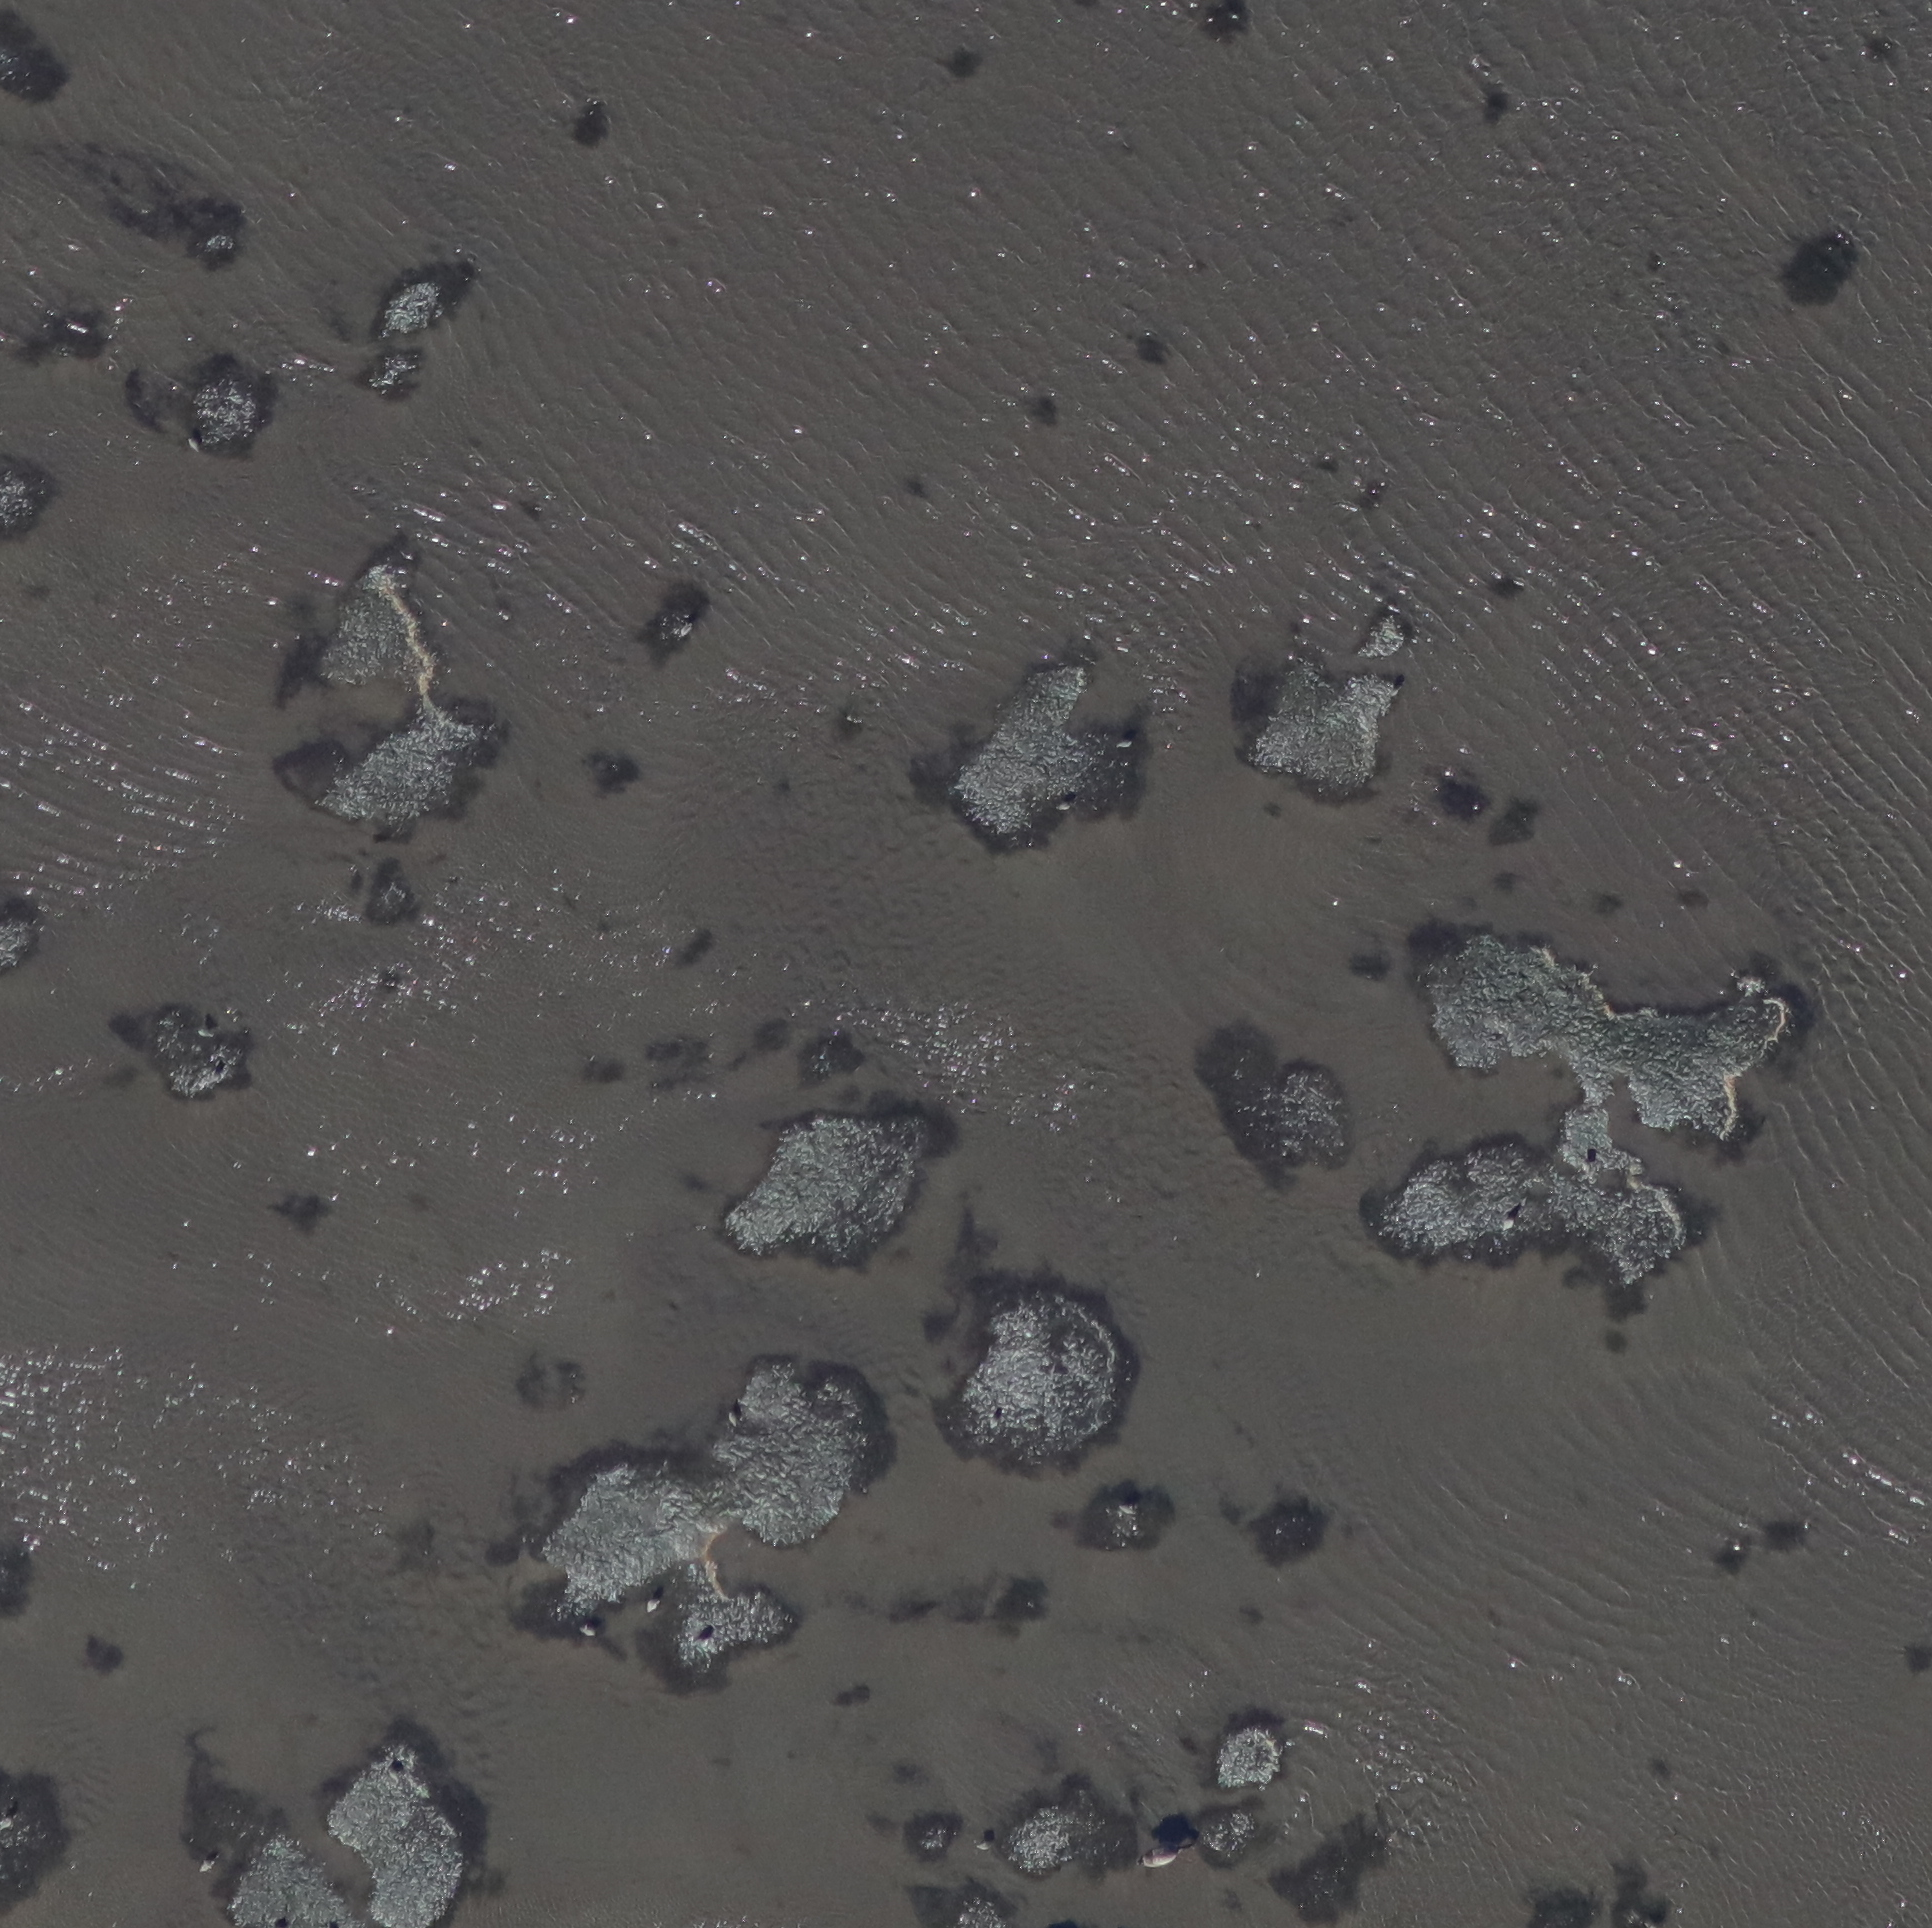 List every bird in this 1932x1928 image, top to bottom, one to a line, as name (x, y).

other bird (195, 446)
other bird (688, 629)
other bird (1397, 692)
other bird (1124, 746)
other bird (1068, 806)
other bird (209, 1033)
other bird (216, 1077)
other bird (1588, 1160)
other bird (1513, 1224)
other bird (731, 1419)
other bird (995, 1421)
other bird (1122, 1508)
other bird (655, 1607)
other bird (589, 1630)
other bird (705, 1636)
other bird (394, 1774)
other bird (5, 1823)
other bird (983, 1849)
Canada goose (1157, 1856)
other bird (204, 1865)